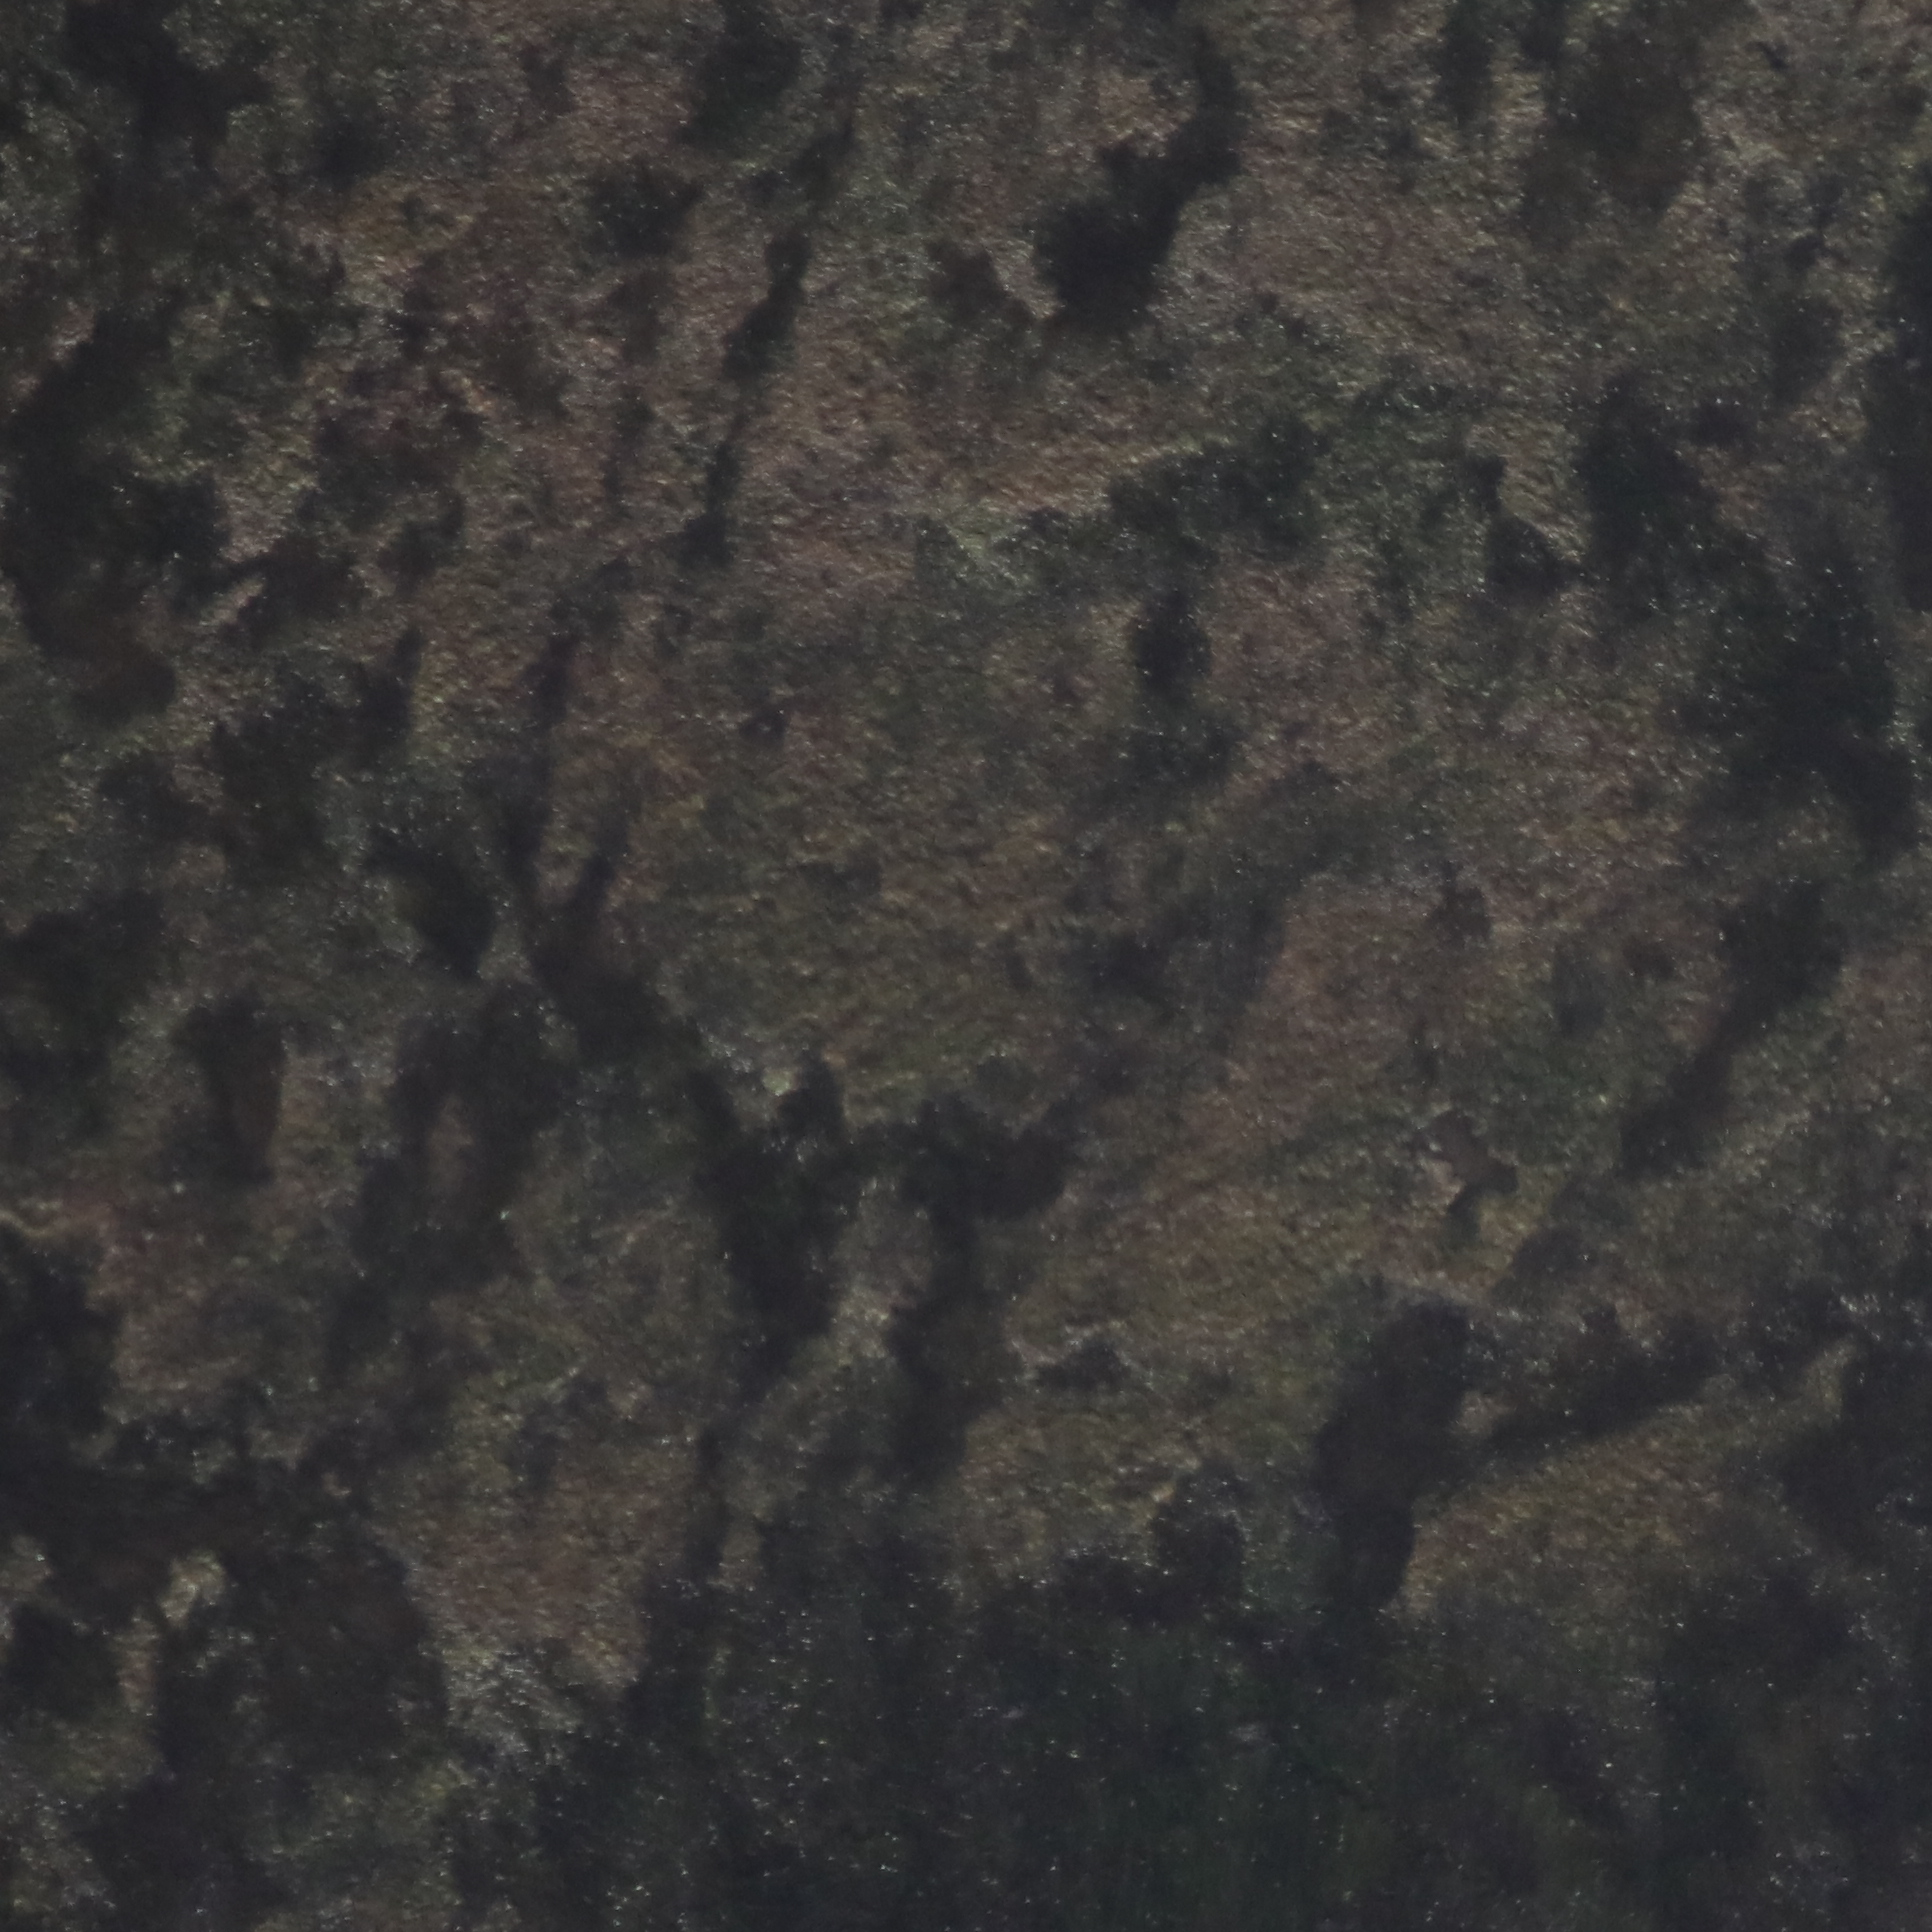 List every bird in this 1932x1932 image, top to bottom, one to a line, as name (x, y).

None